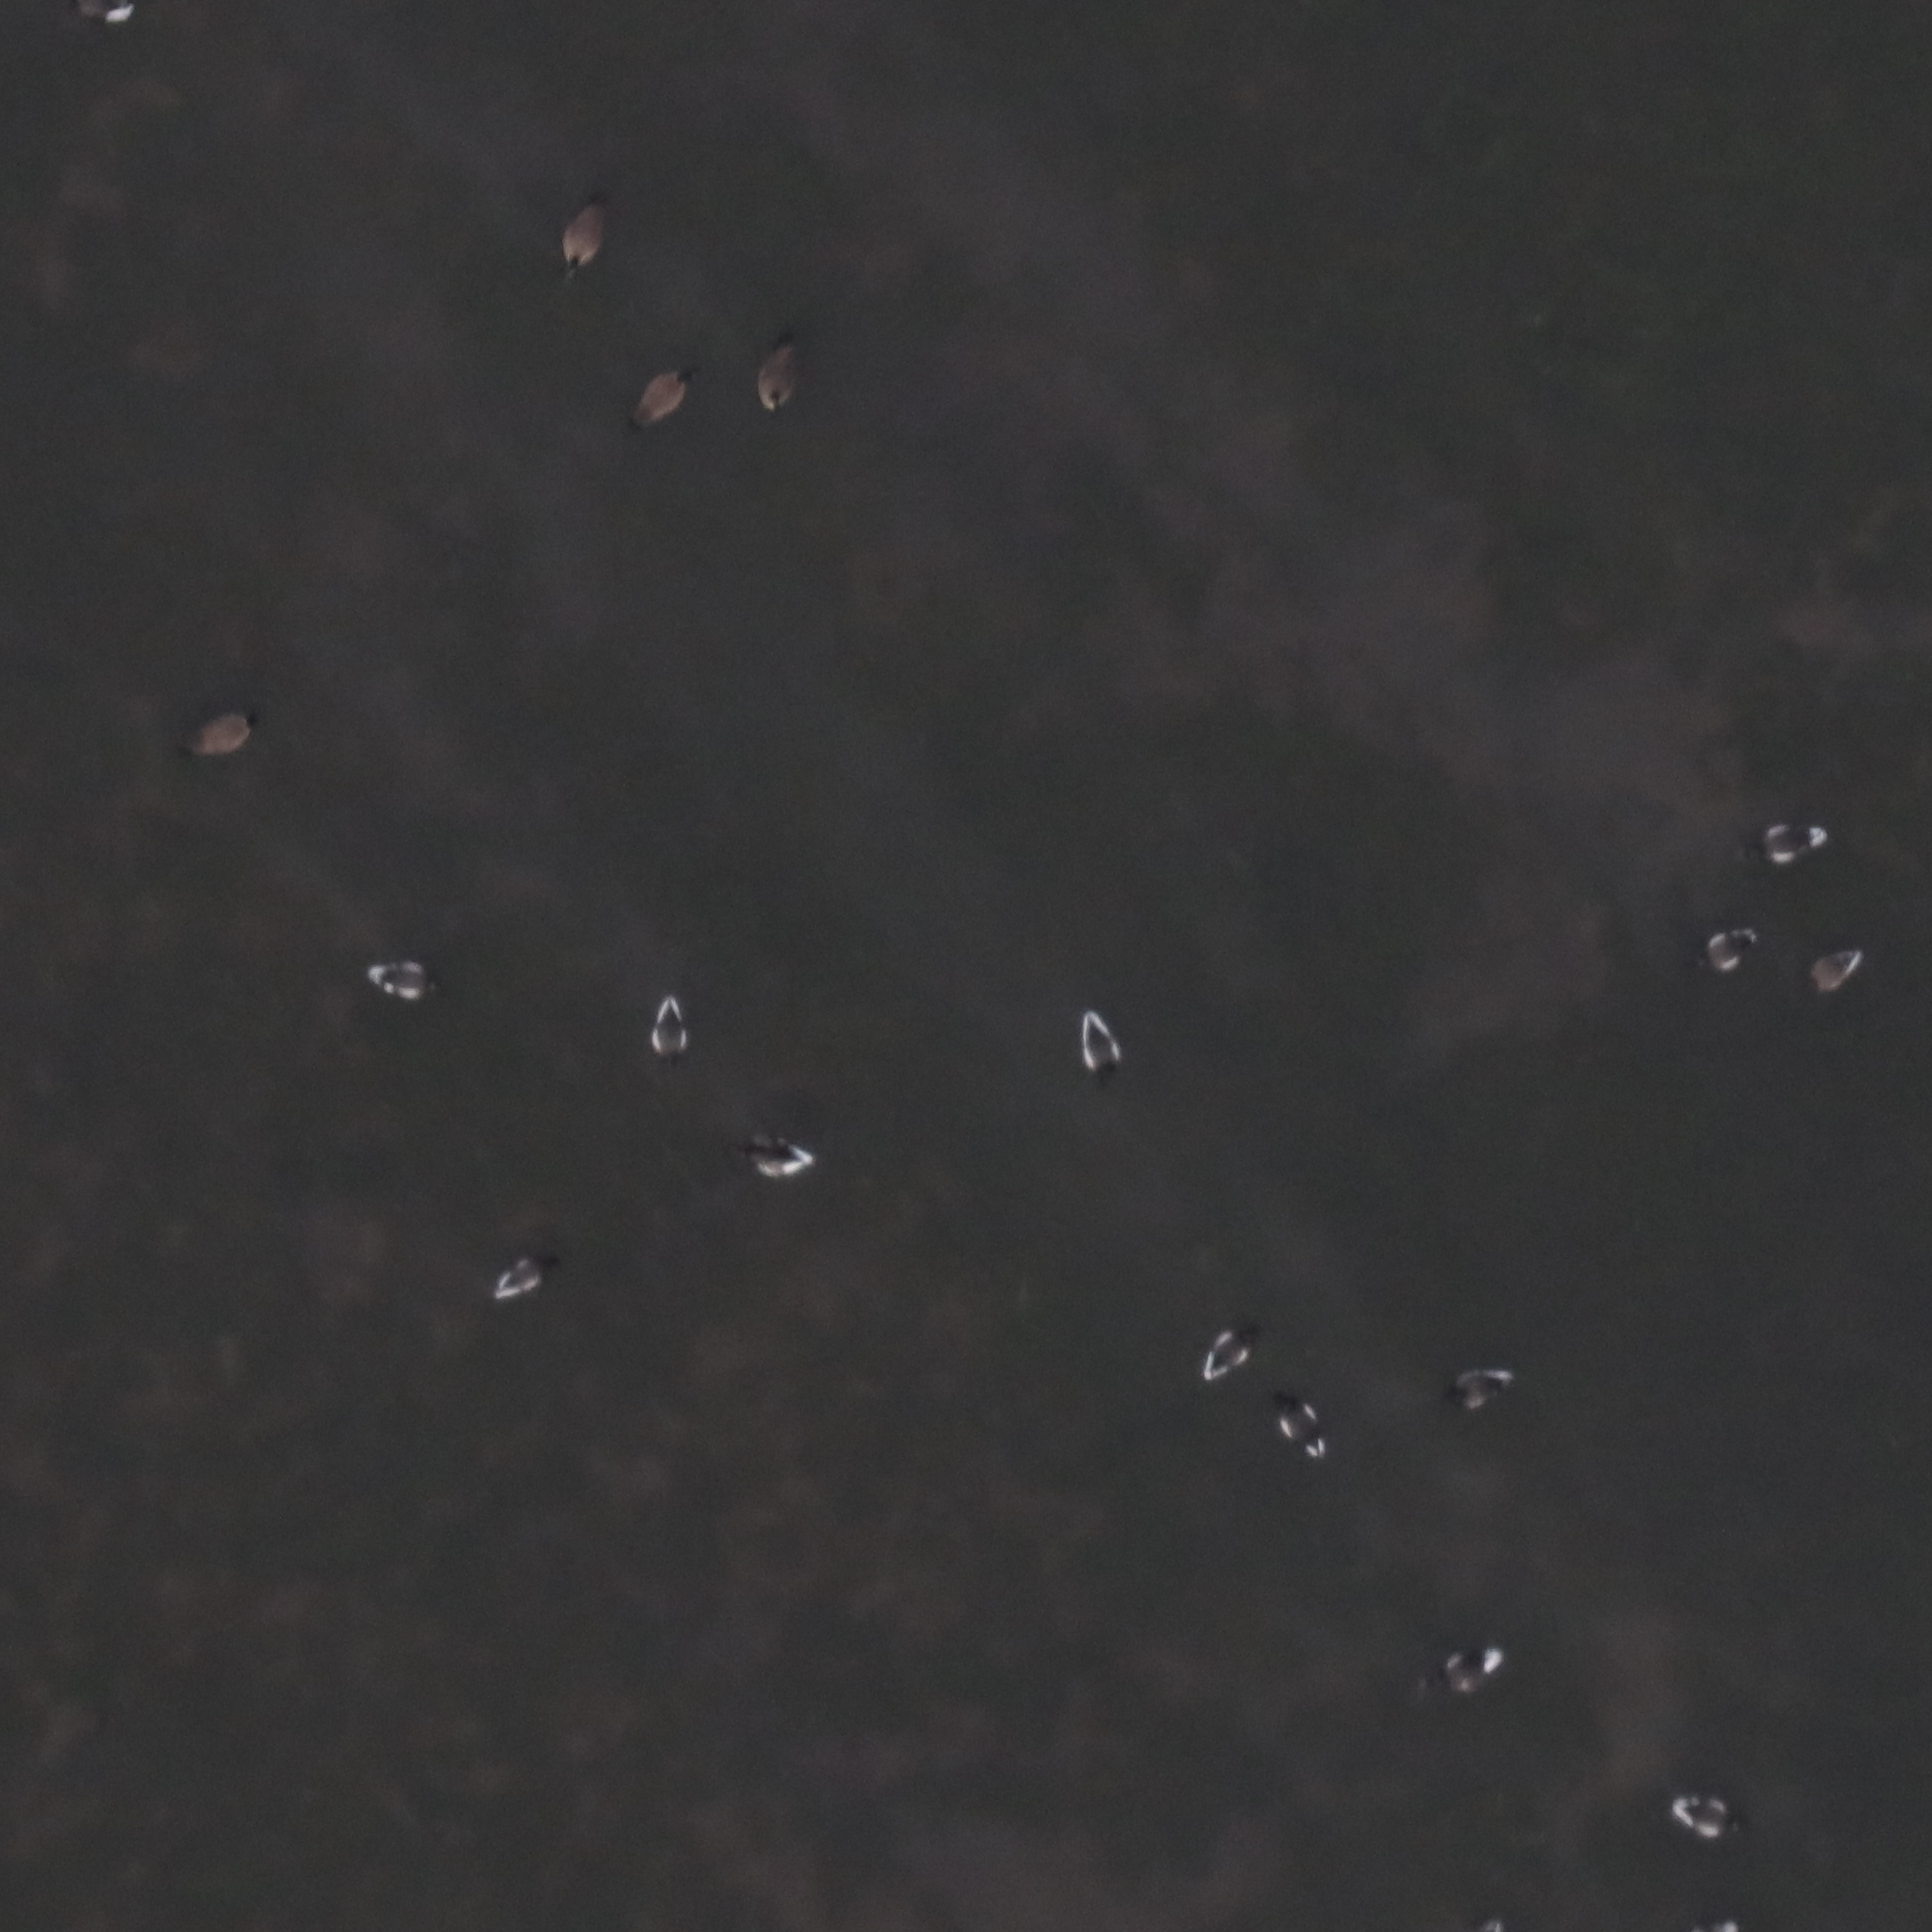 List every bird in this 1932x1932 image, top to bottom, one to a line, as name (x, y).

brant (98, 1)
Canada goose (582, 240)
Canada goose (780, 382)
Canada goose (662, 396)
Canada goose (224, 734)
brant (1789, 843)
brant (1727, 951)
brant (1832, 967)
brant (404, 981)
brant (666, 1032)
brant (1099, 1047)
brant (771, 1149)
brant (524, 1277)
brant (1231, 1354)
brant (1480, 1389)
brant (1301, 1425)
brant (1463, 1672)
brant (1707, 1817)